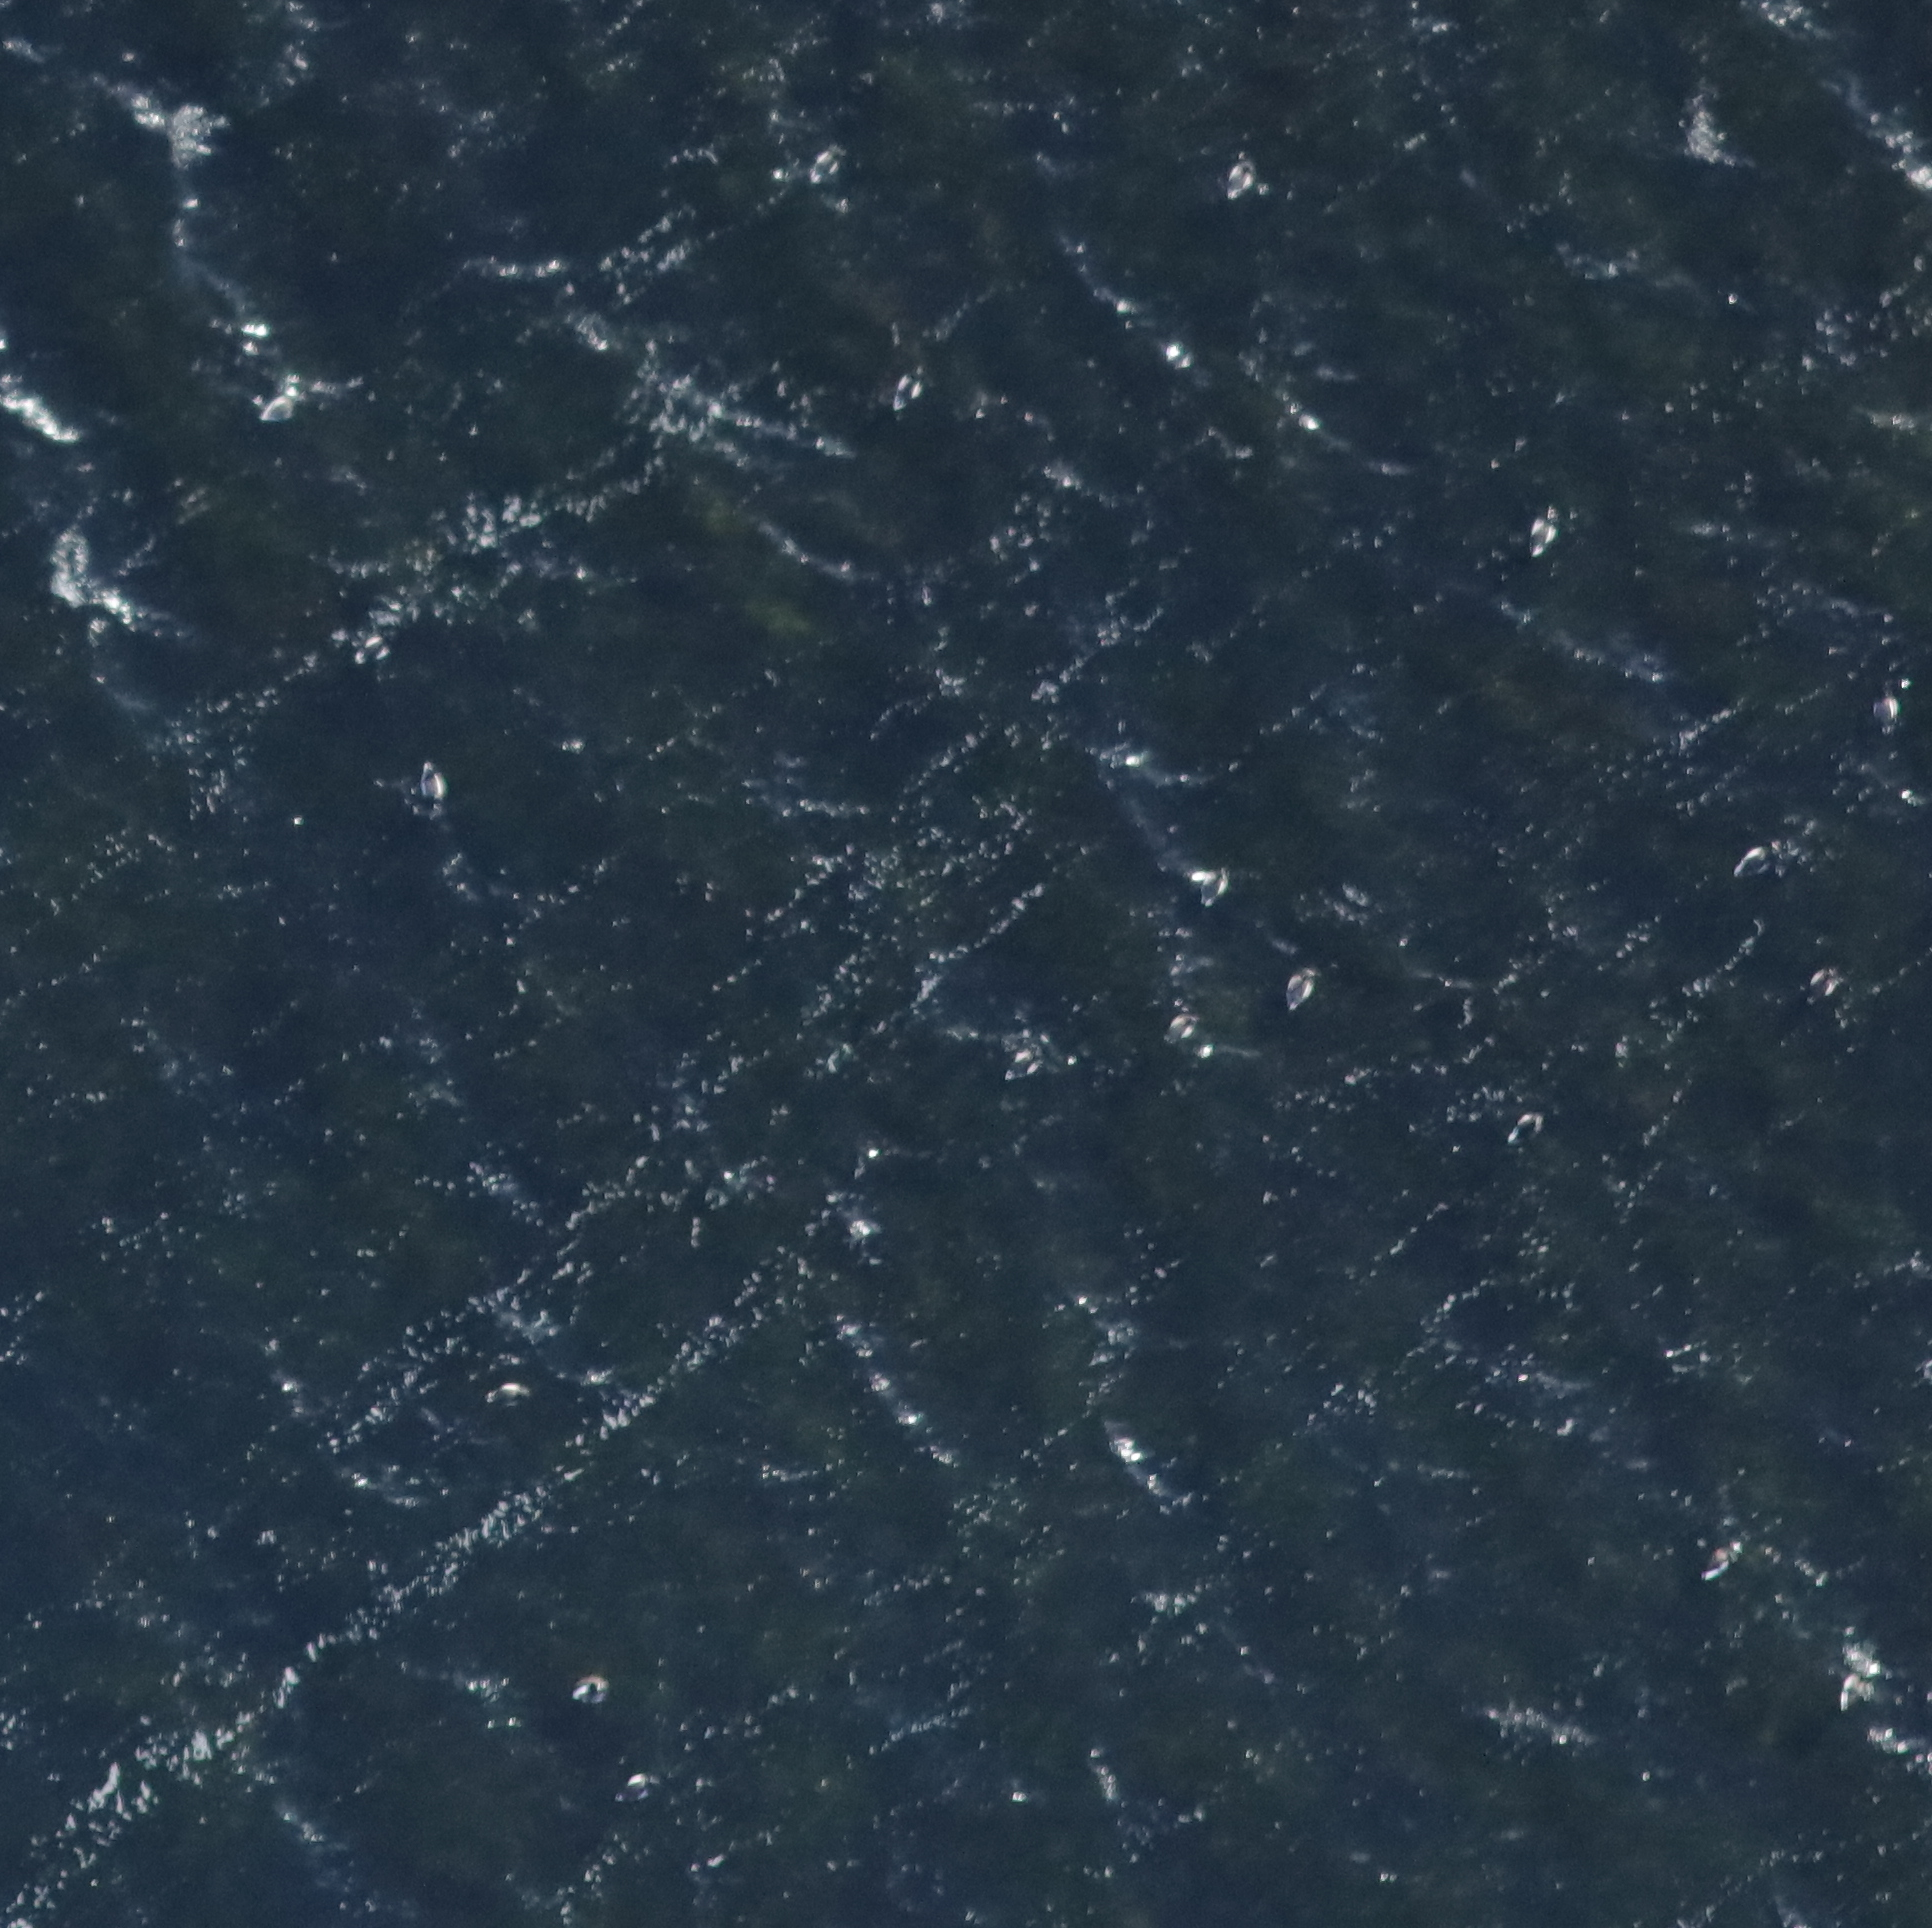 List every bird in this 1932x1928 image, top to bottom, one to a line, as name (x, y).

brant (824, 167)
brant (1238, 180)
brant (906, 385)
brant (280, 409)
brant (1542, 537)
brant (376, 648)
brant (1887, 711)
brant (431, 779)
brant (1752, 865)
brant (1213, 880)
brant (1306, 986)
brant (1825, 988)
brant (1184, 1030)
brant (1021, 1061)
brant (1529, 1122)
brant (1717, 1558)
brant (590, 1689)
brant (1851, 1689)
brant (637, 1787)